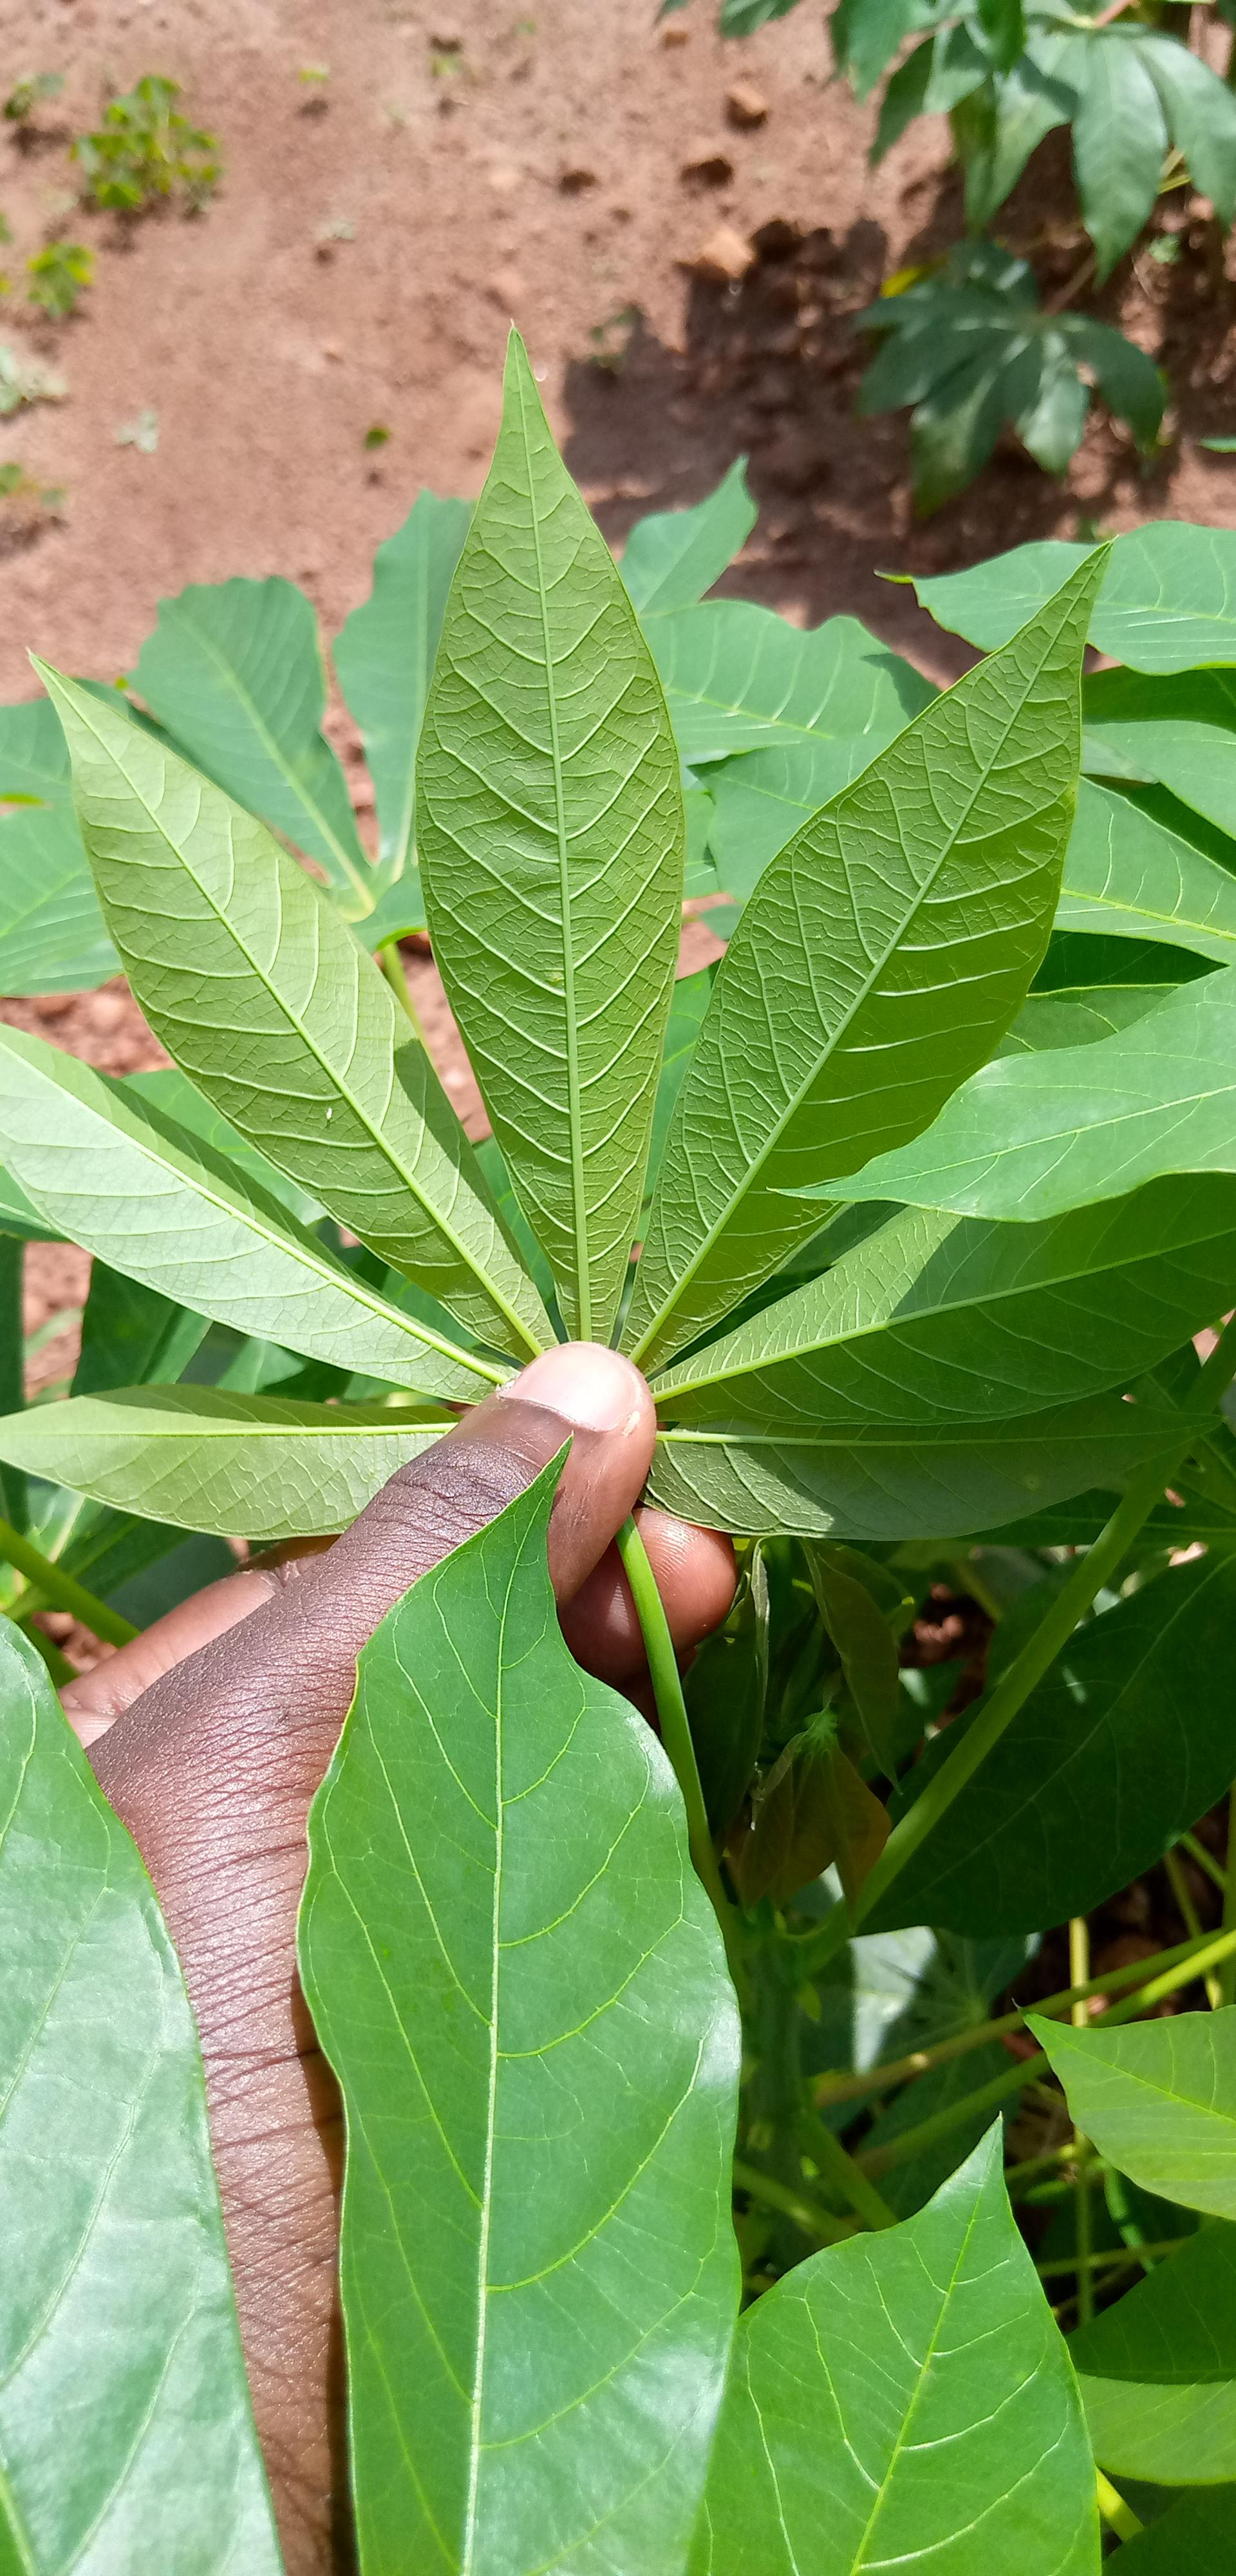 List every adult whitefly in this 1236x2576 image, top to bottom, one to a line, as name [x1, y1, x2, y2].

whitefly [324, 1106, 336, 1126]